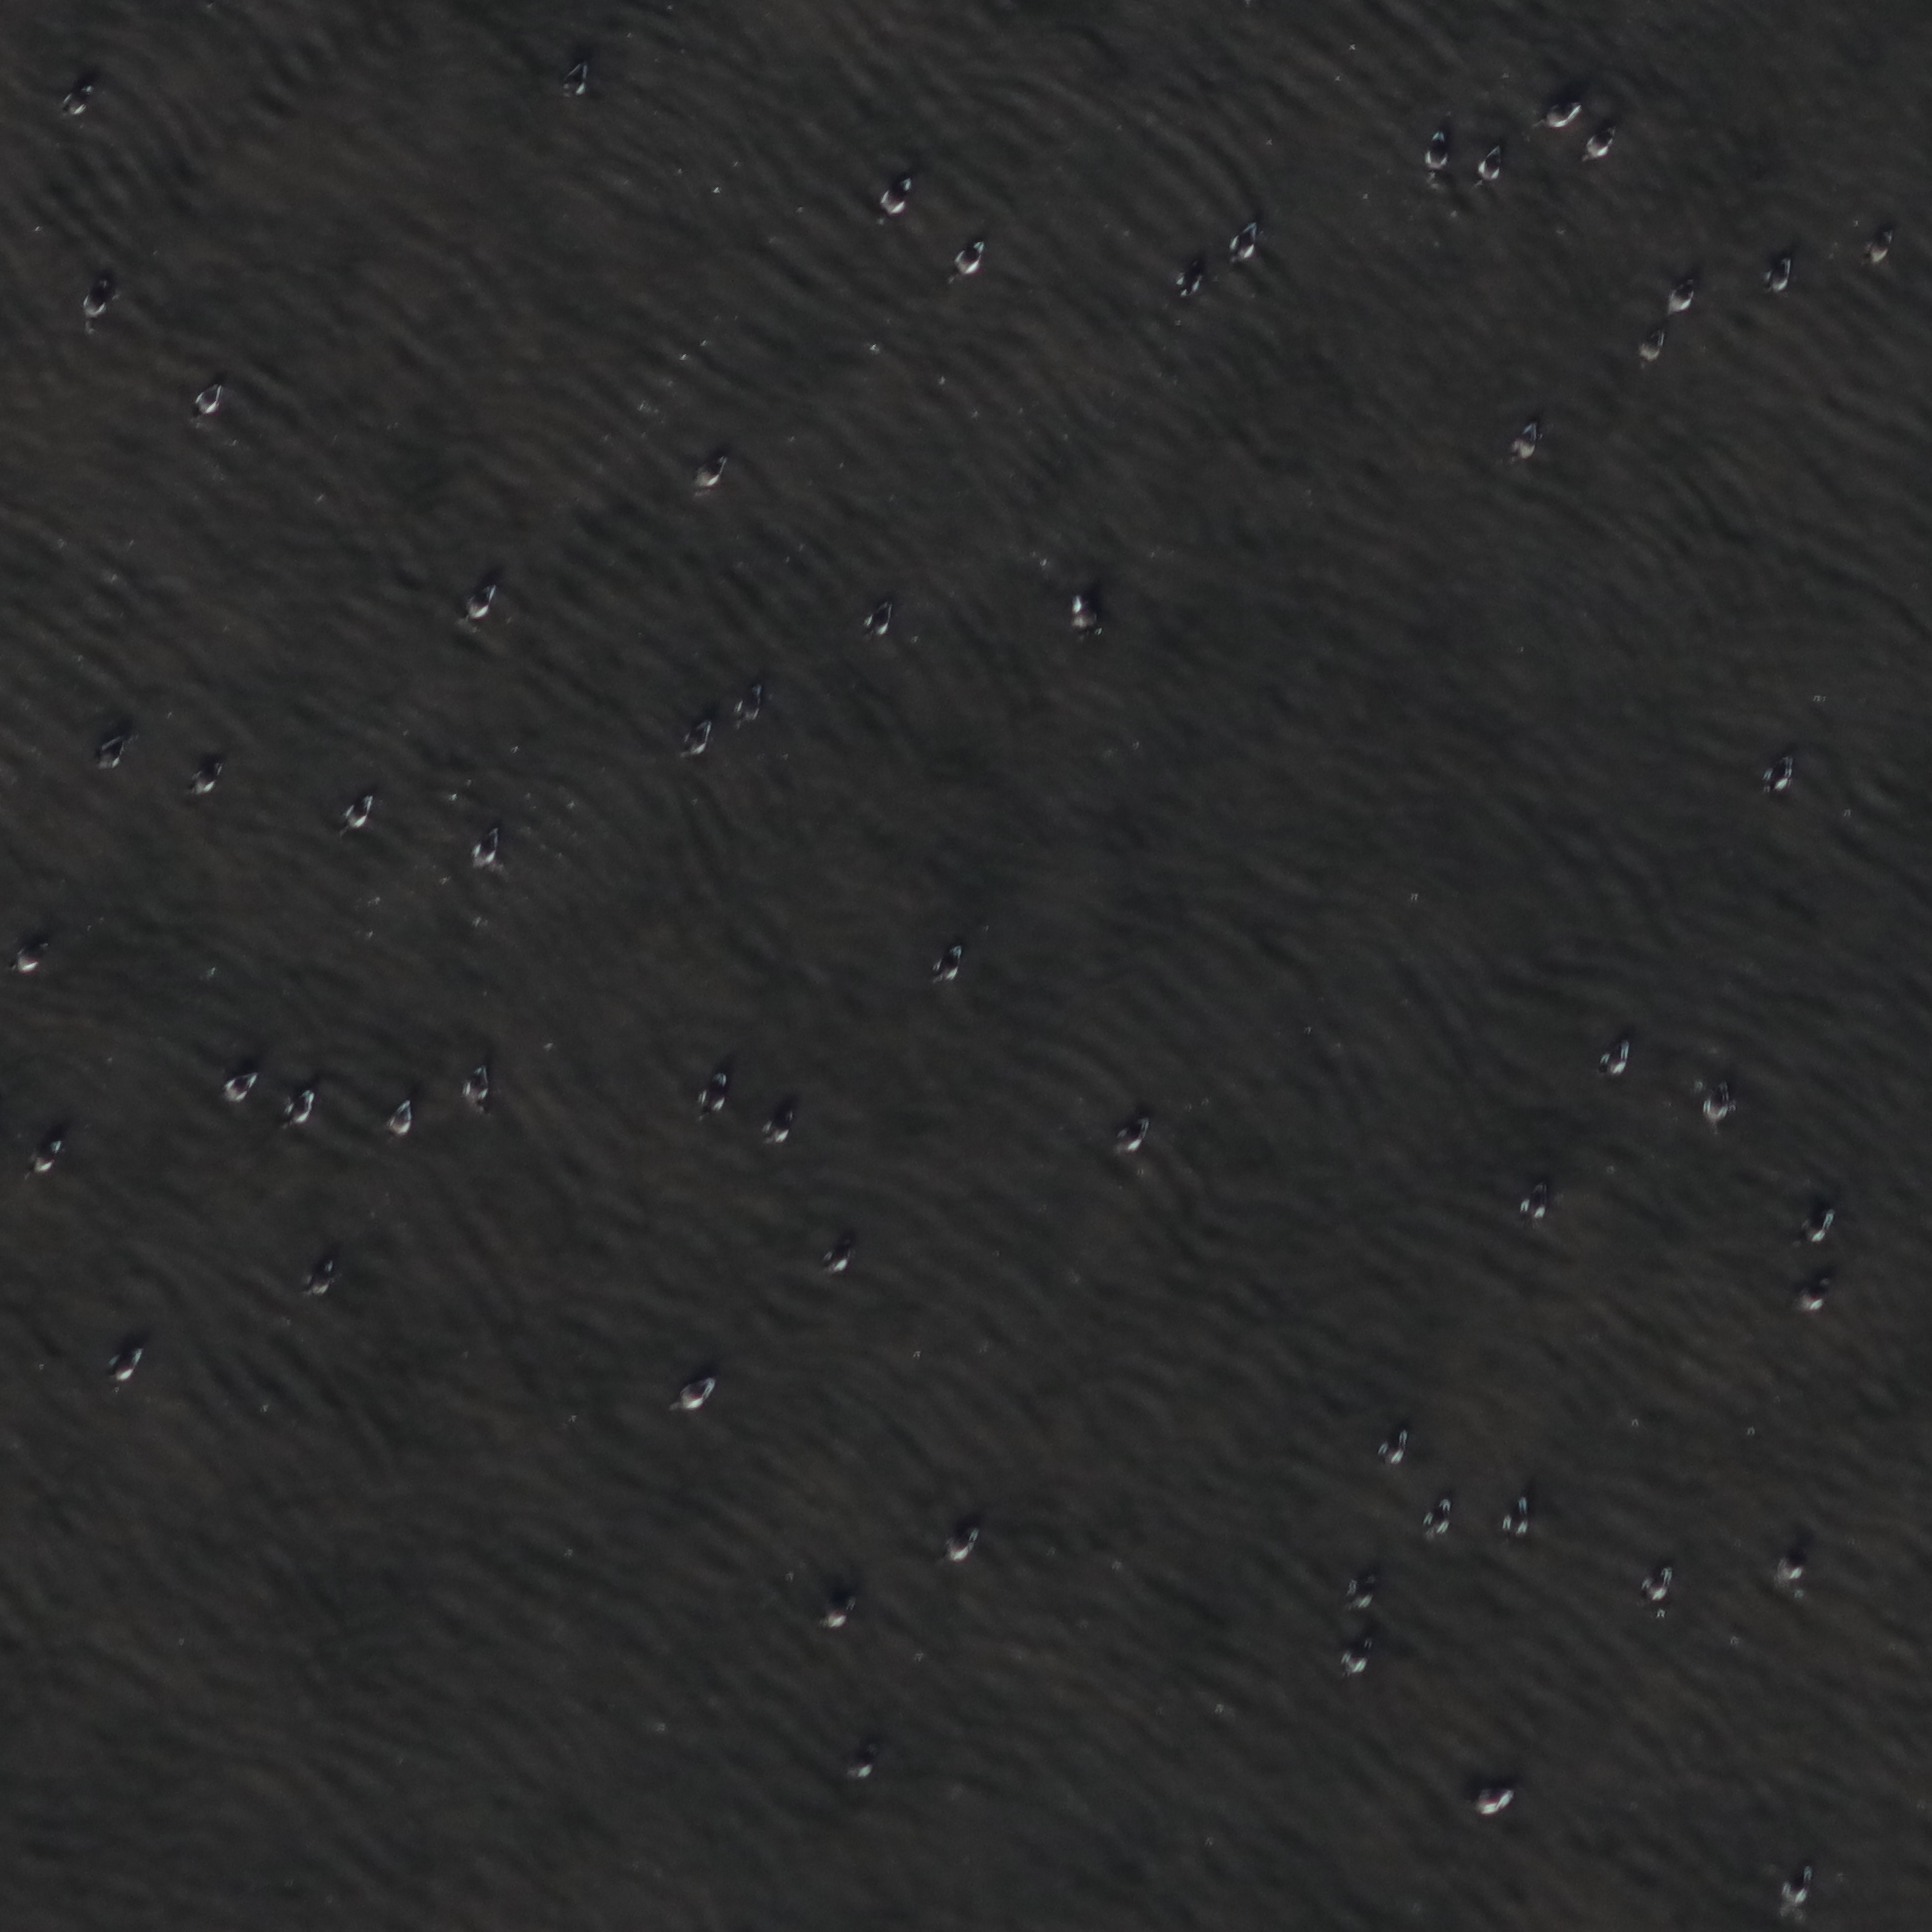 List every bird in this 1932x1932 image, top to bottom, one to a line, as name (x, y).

brant (576, 81)
brant (73, 100)
brant (1560, 114)
brant (1597, 143)
brant (1438, 156)
brant (1492, 171)
brant (894, 201)
brant (1243, 244)
brant (1874, 248)
brant (968, 261)
brant (1778, 273)
brant (1195, 280)
brant (1678, 297)
brant (94, 306)
brant (1649, 337)
brant (206, 399)
brant (1526, 443)
brant (712, 474)
brant (477, 607)
brant (1084, 613)
brant (879, 621)
brant (752, 716)
brant (694, 740)
brant (122, 745)
brant (200, 774)
brant (1778, 775)
brant (357, 812)
brant (487, 846)
brant (28, 956)
brant (944, 961)
brant (1614, 1057)
brant (239, 1086)
brant (477, 1088)
brant (715, 1094)
brant (1722, 1098)
brant (298, 1108)
brant (399, 1118)
brant (778, 1124)
brant (1132, 1137)
brant (43, 1153)
brant (1535, 1204)
brant (1812, 1225)
brant (842, 1256)
brant (321, 1281)
brant (1812, 1307)
brant (124, 1364)
brant (692, 1393)
brant (1391, 1449)
brant (1522, 1515)
brant (1432, 1525)
brant (959, 1541)
brant (1779, 1568)
brant (1658, 1583)
brant (1368, 1595)
brant (839, 1610)
brant (1354, 1658)
brant (865, 1758)
brant (1494, 1807)
brant (1801, 1887)